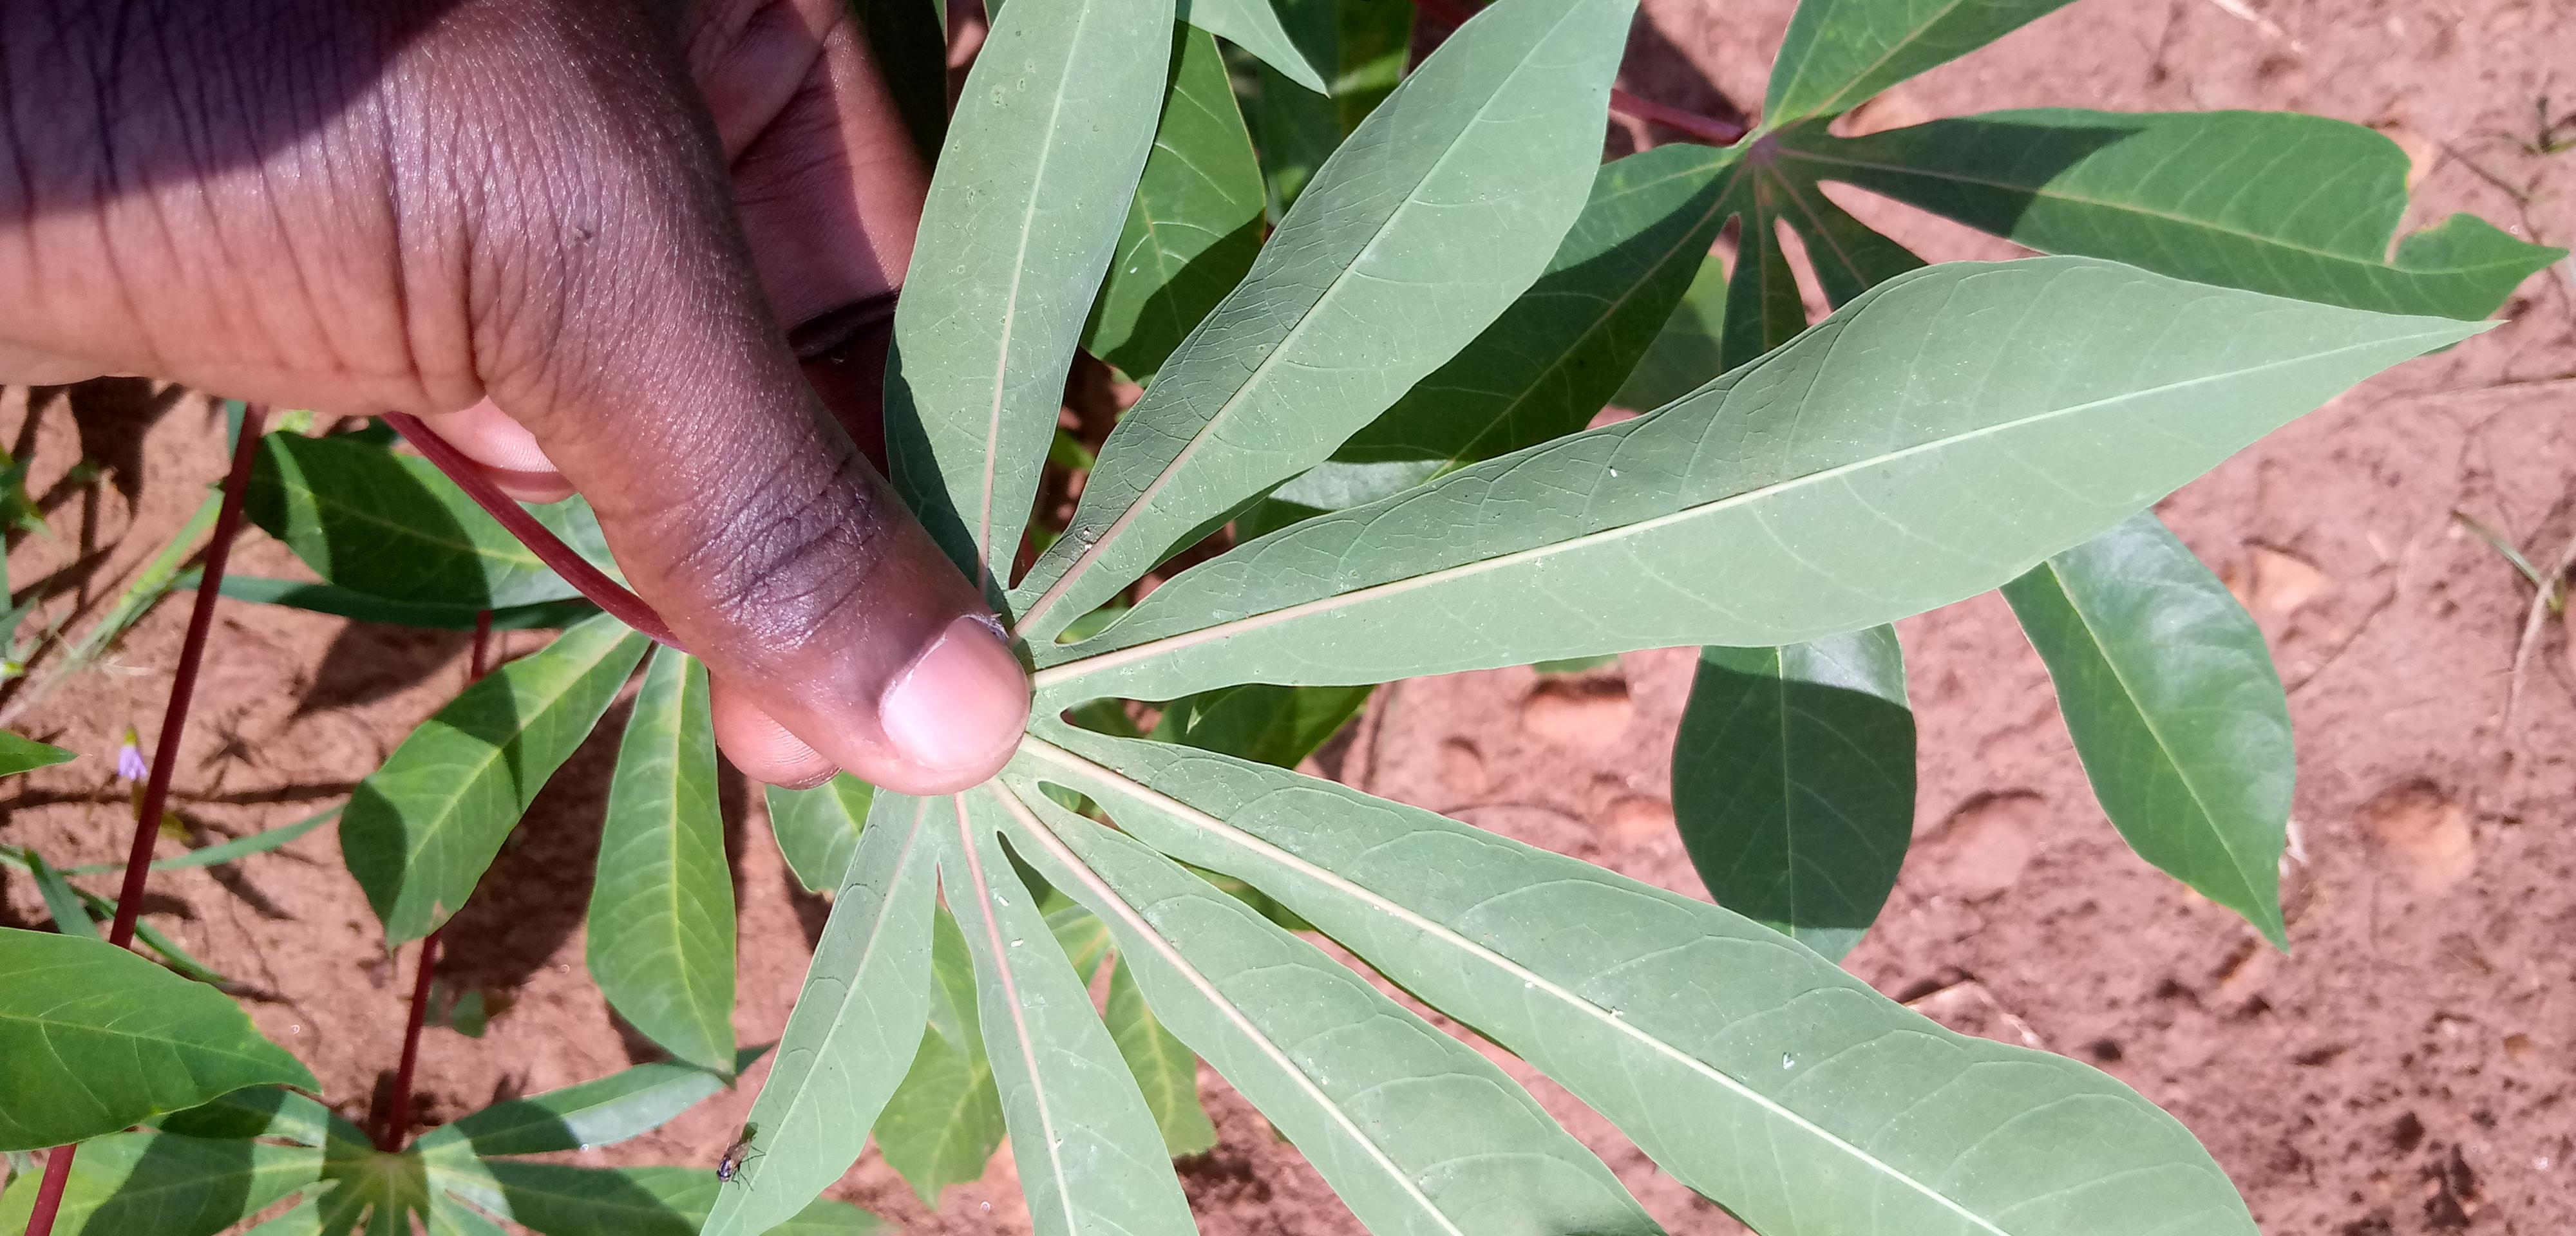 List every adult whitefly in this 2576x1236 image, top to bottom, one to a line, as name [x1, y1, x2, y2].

whitefly [1609, 466, 1618, 478]
whitefly [996, 895, 1010, 907]
whitefly [1009, 938, 1025, 948]
whitefly [1608, 1006, 1625, 1018]
whitefly [1782, 1053, 1799, 1070]
whitefly [1054, 1138, 1065, 1148]